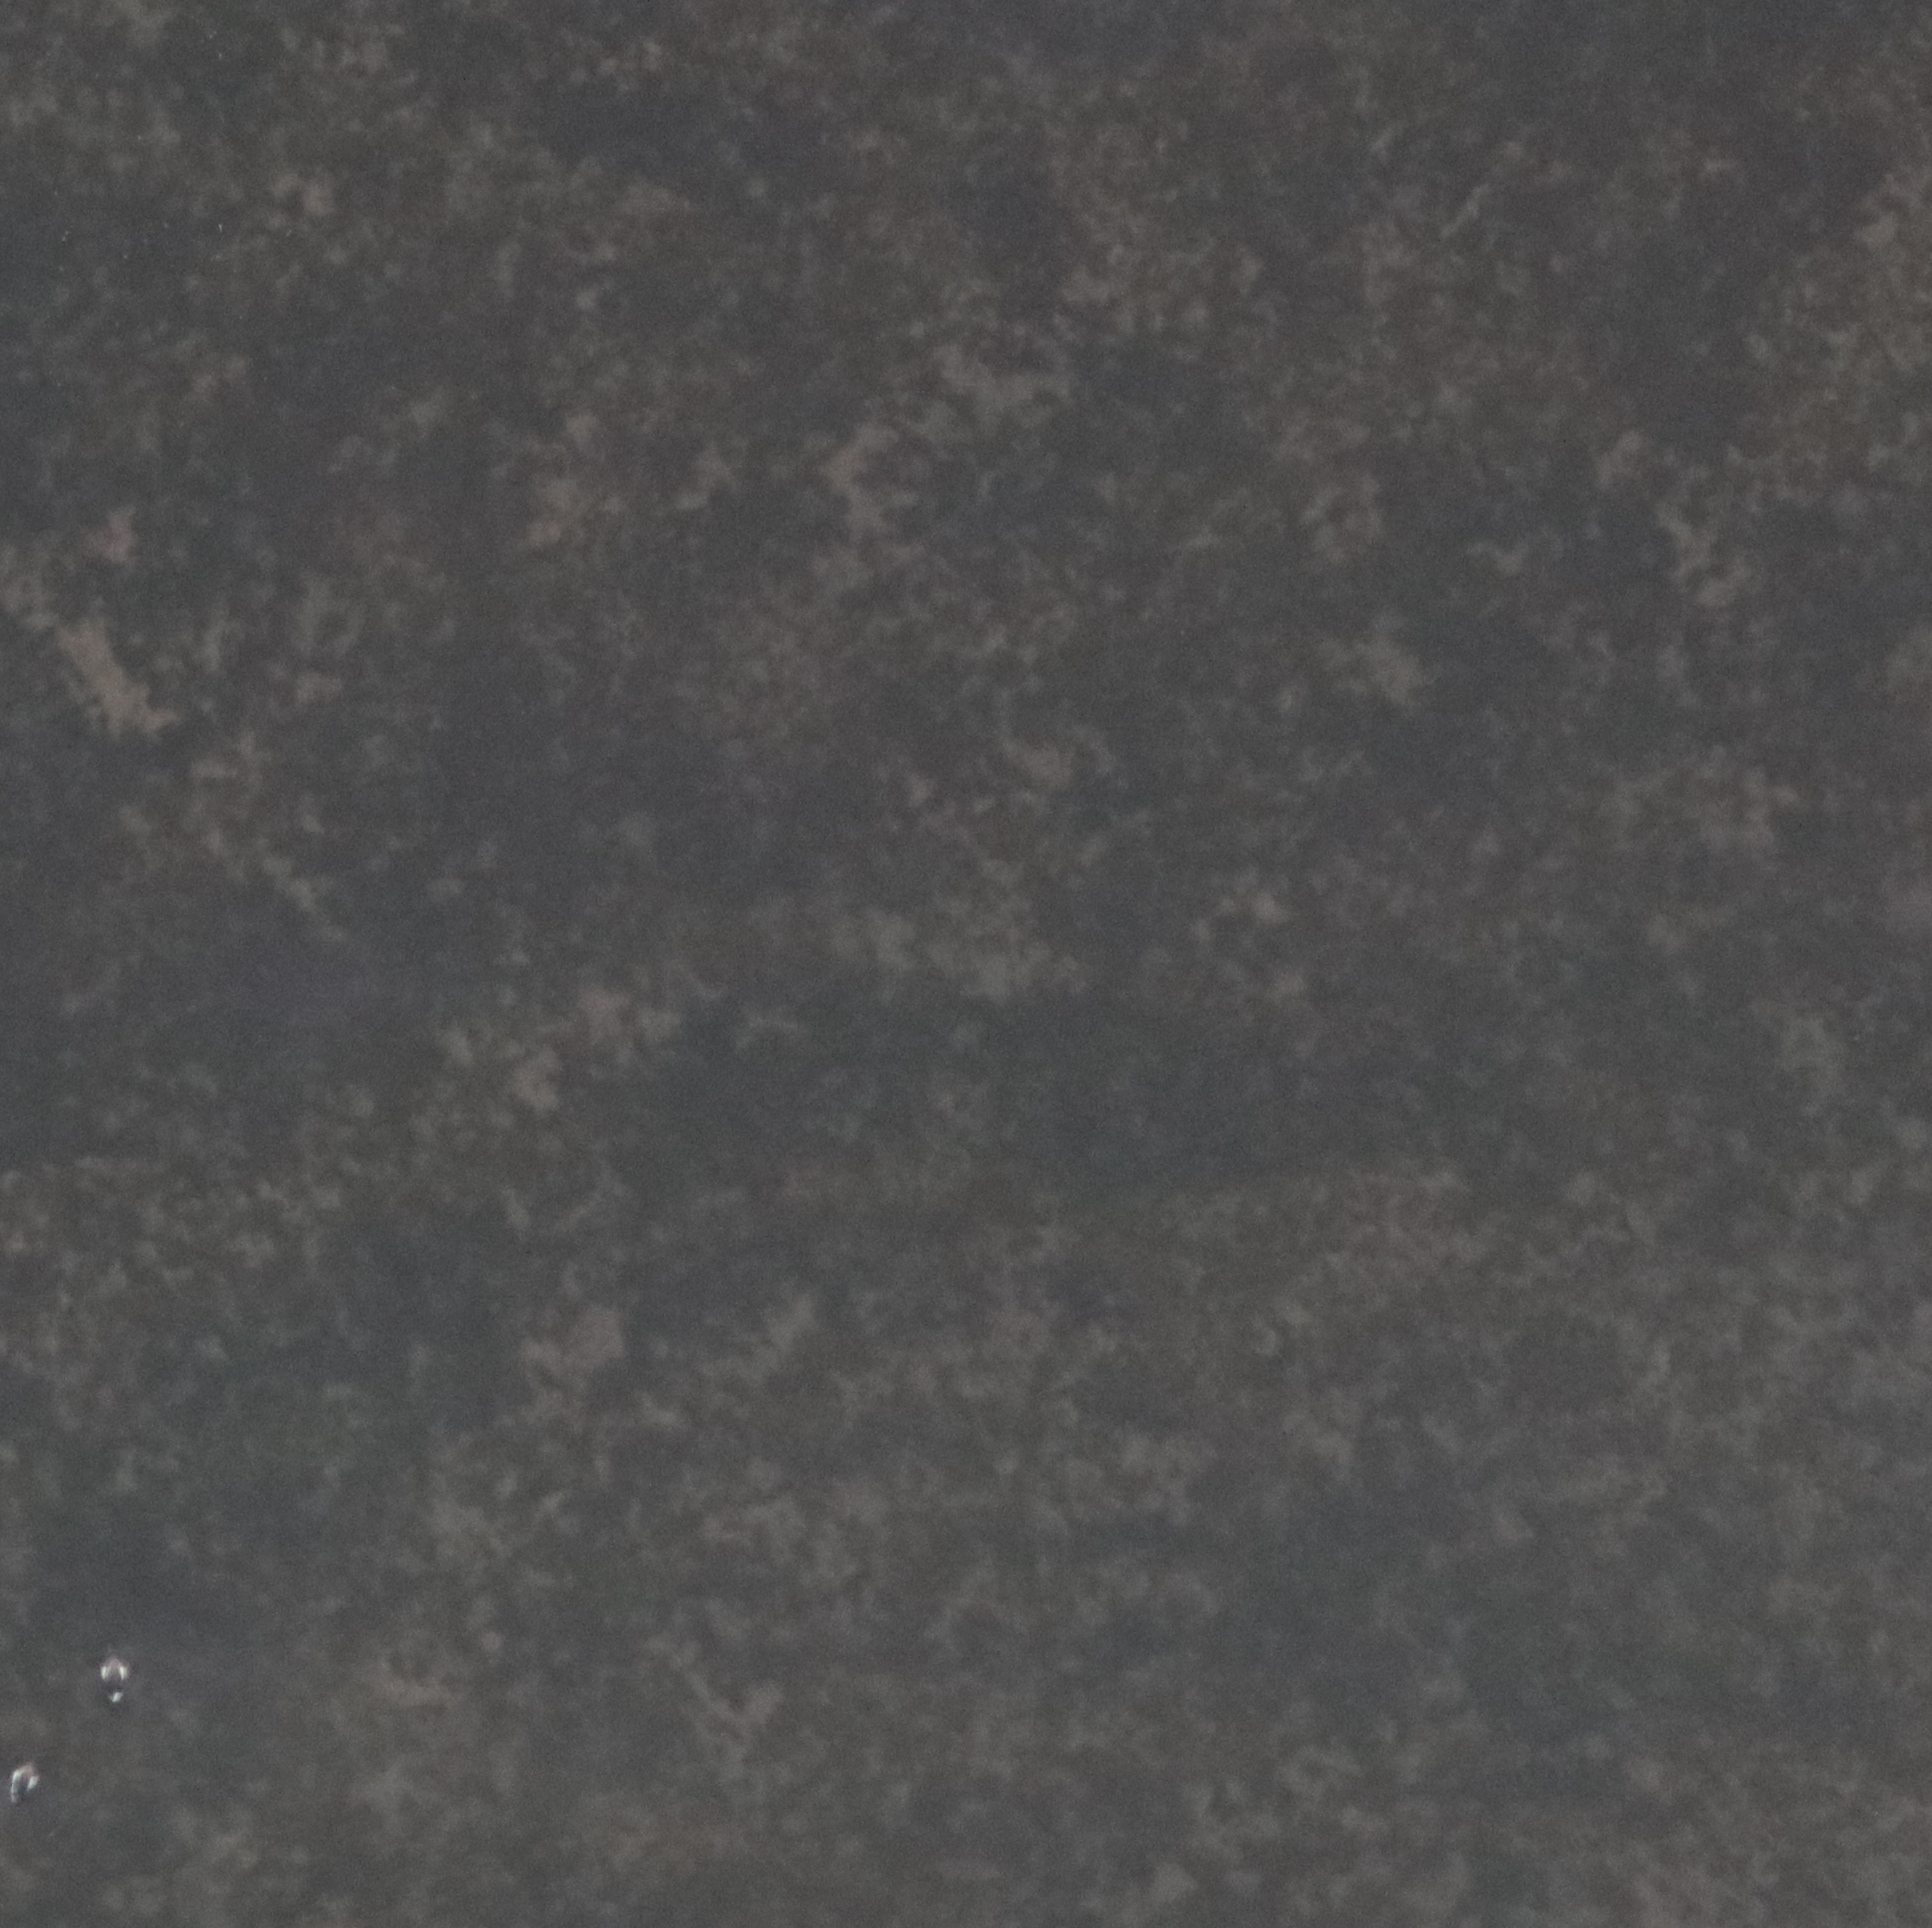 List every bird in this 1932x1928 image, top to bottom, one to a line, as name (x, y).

brant (114, 1675)
brant (25, 1785)